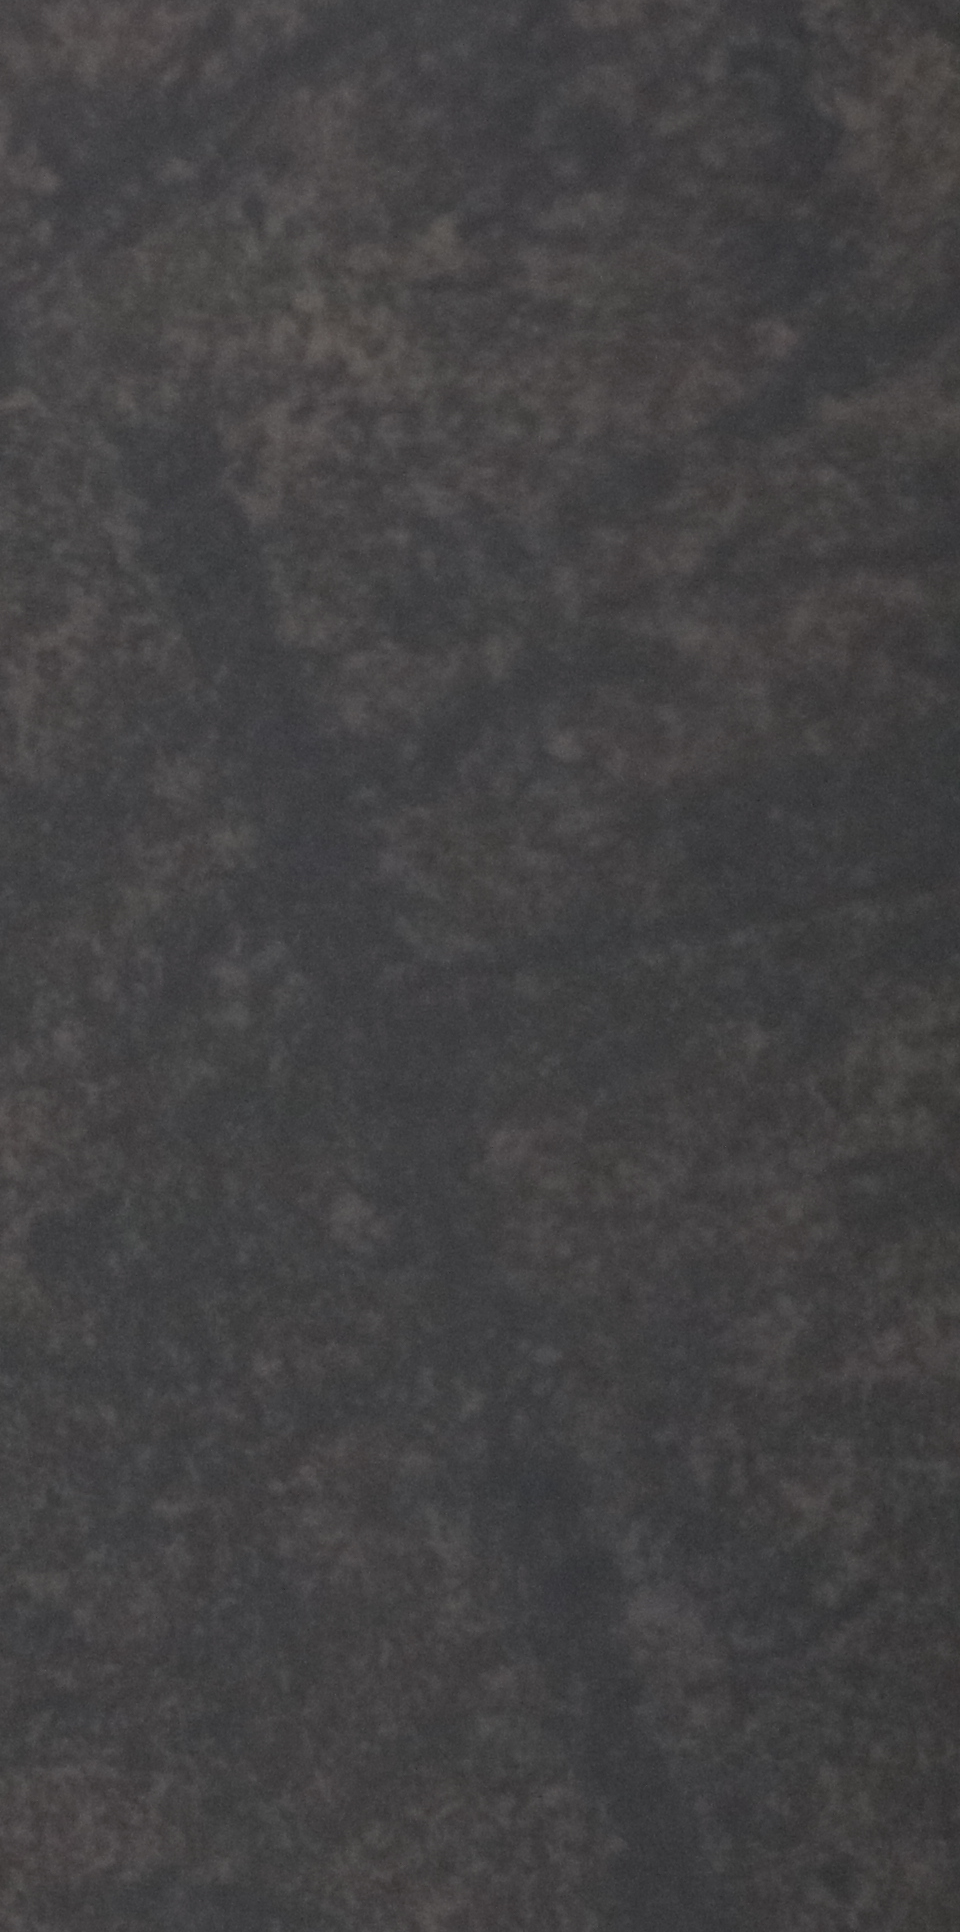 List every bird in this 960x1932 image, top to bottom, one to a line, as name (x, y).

None